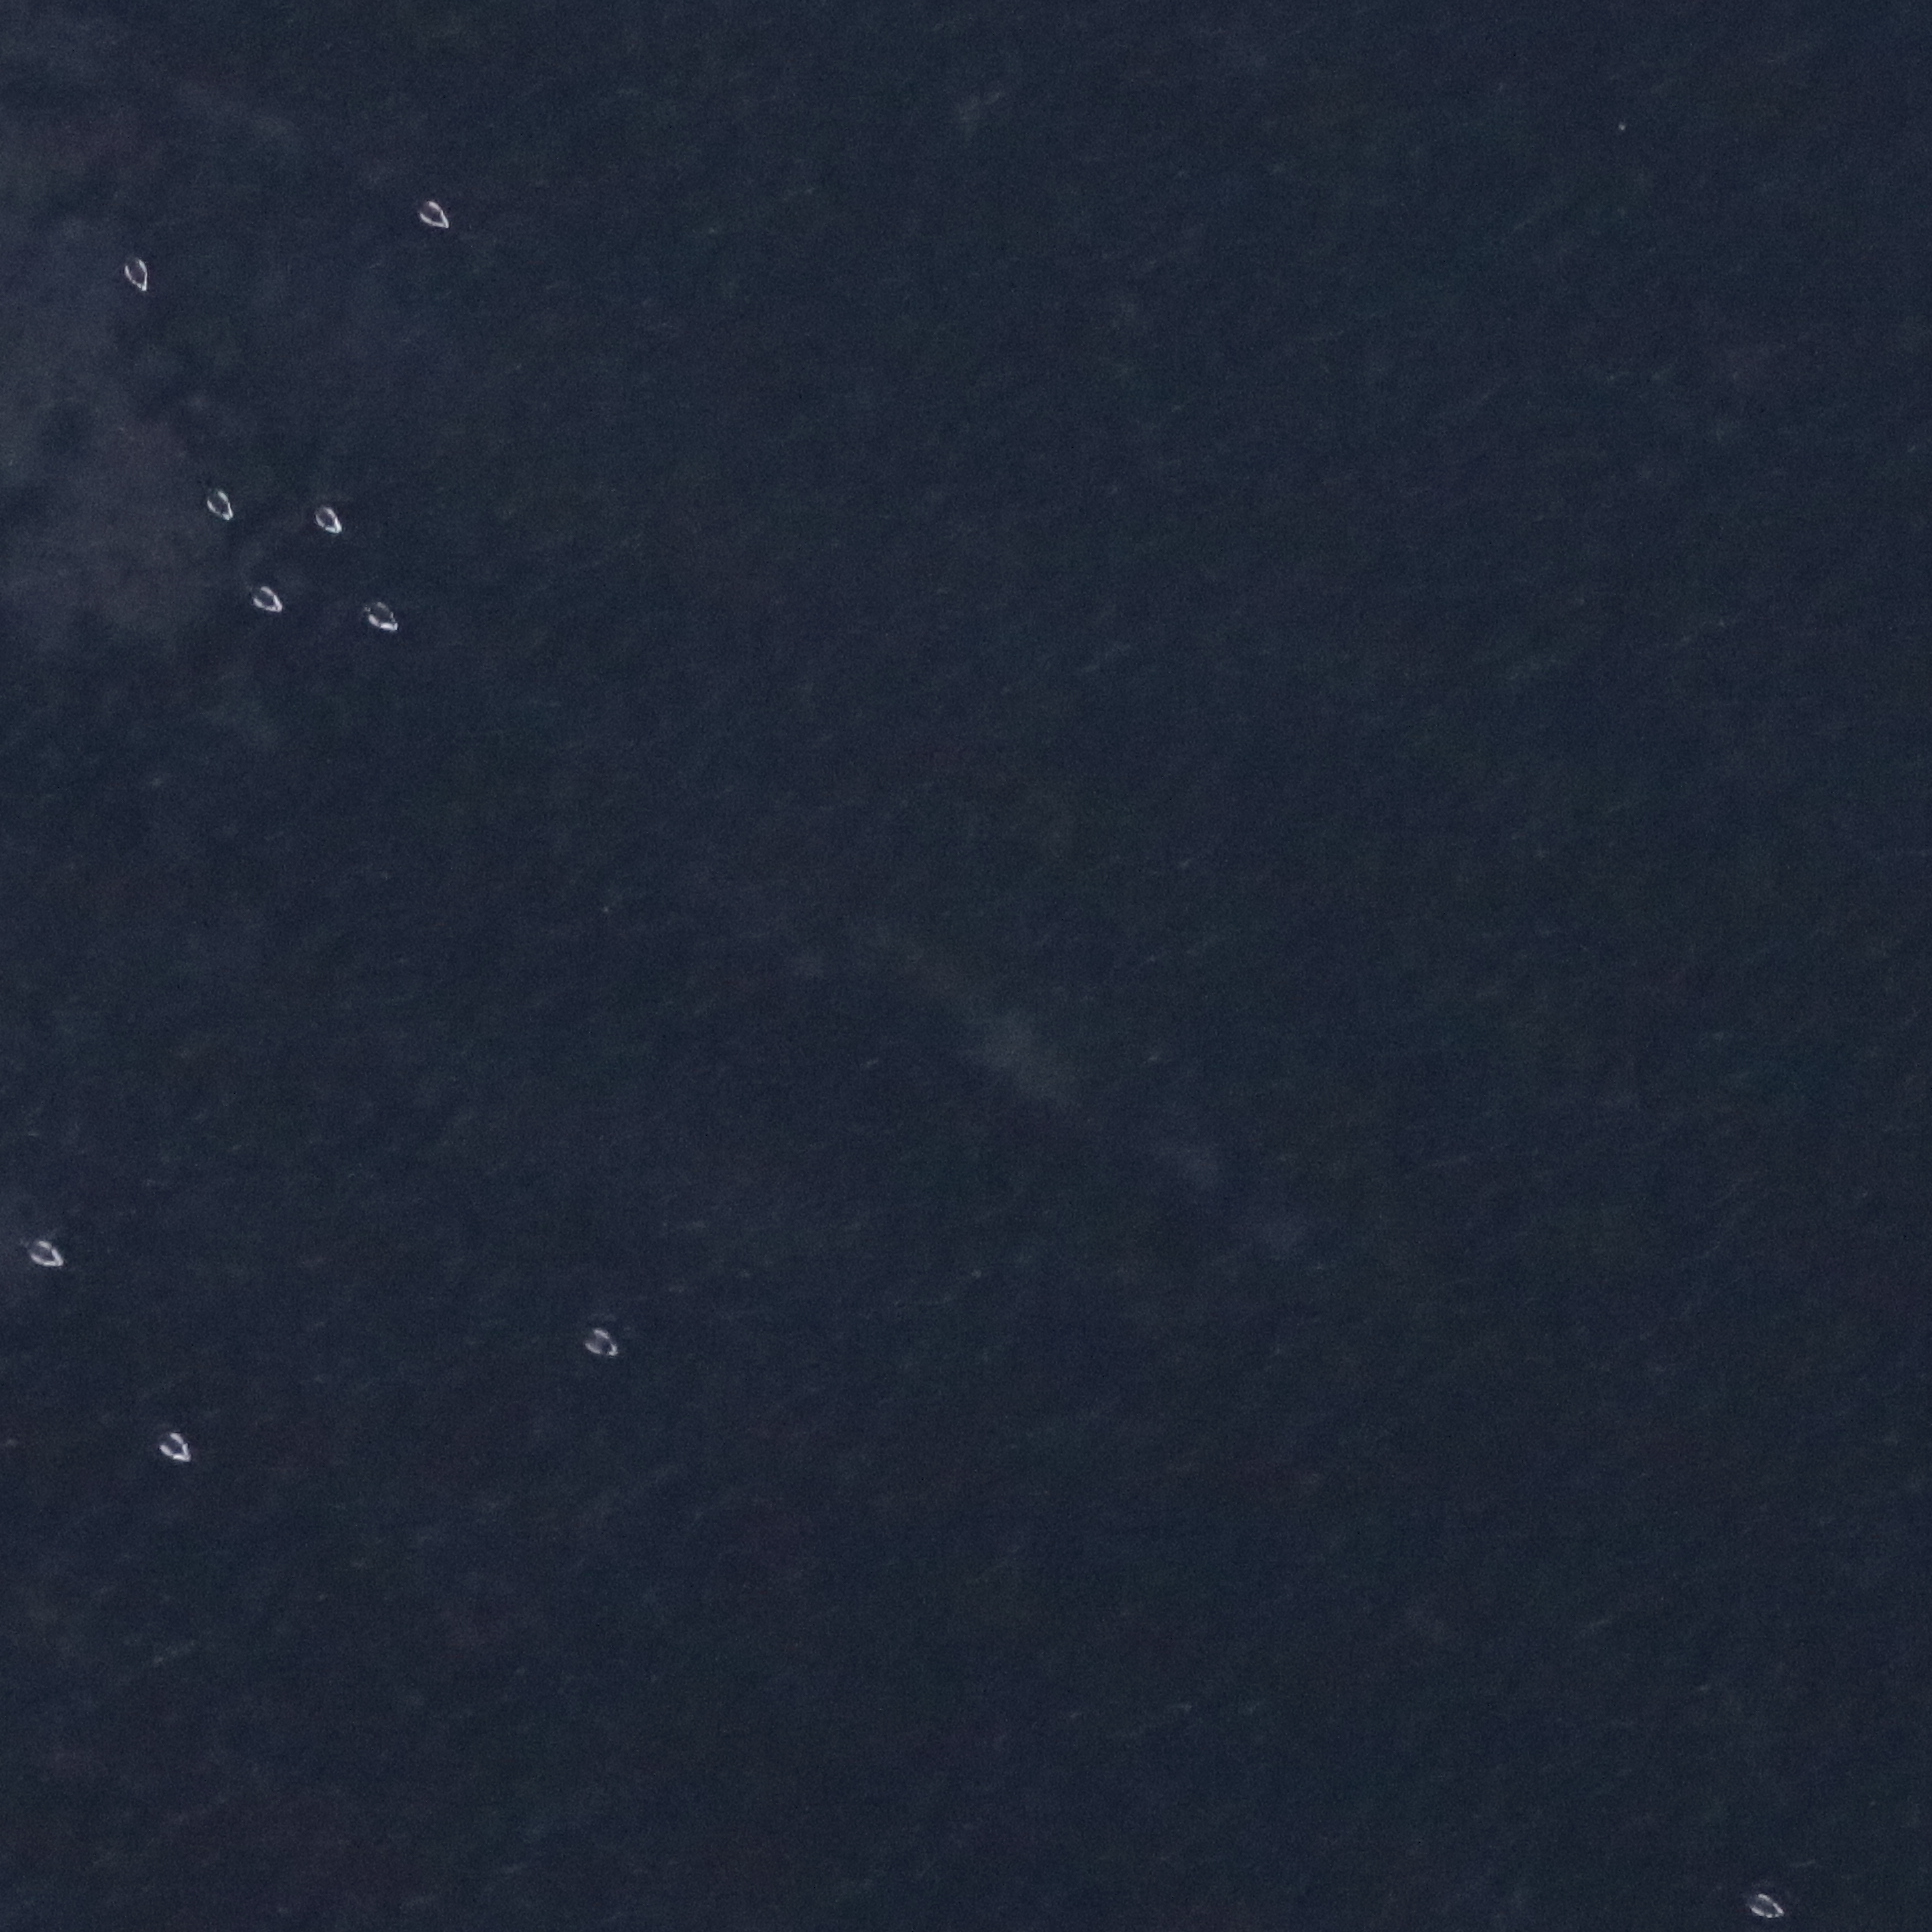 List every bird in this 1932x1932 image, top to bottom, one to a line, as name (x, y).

brant (432, 214)
brant (136, 272)
brant (218, 501)
brant (324, 519)
brant (265, 598)
brant (380, 615)
brant (42, 1254)
brant (600, 1342)
brant (174, 1445)
brant (1763, 1904)